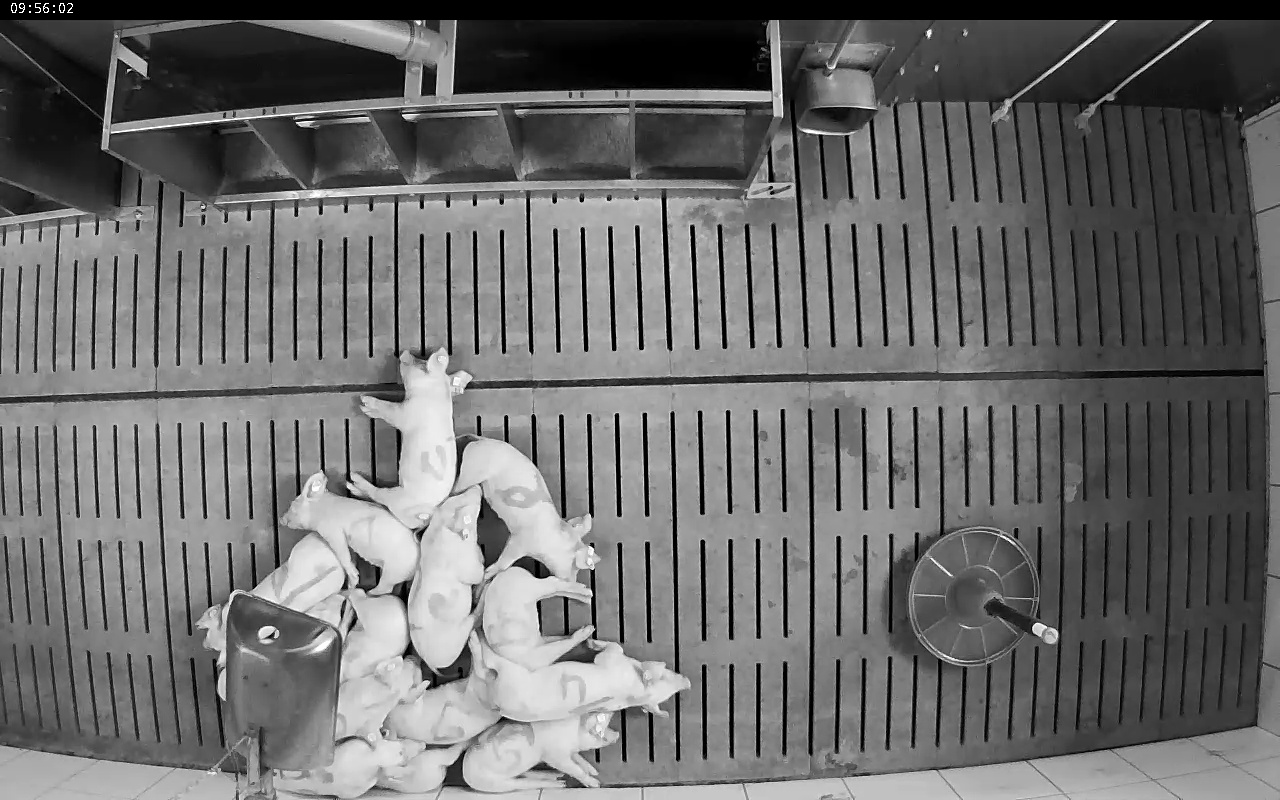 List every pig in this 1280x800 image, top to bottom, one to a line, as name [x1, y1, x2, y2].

pig [344, 346, 472, 531]
pig [450, 433, 600, 585]
pig [278, 470, 422, 598]
pig [407, 484, 493, 677]
pig [196, 531, 346, 669]
pig [482, 566, 597, 672]
pig [339, 588, 412, 686]
pig [217, 592, 356, 704]
pig [477, 627, 693, 724]
pig [381, 629, 504, 746]
pig [334, 655, 433, 742]
pig [461, 712, 621, 793]
pig [273, 721, 428, 798]
pig [374, 735, 480, 795]